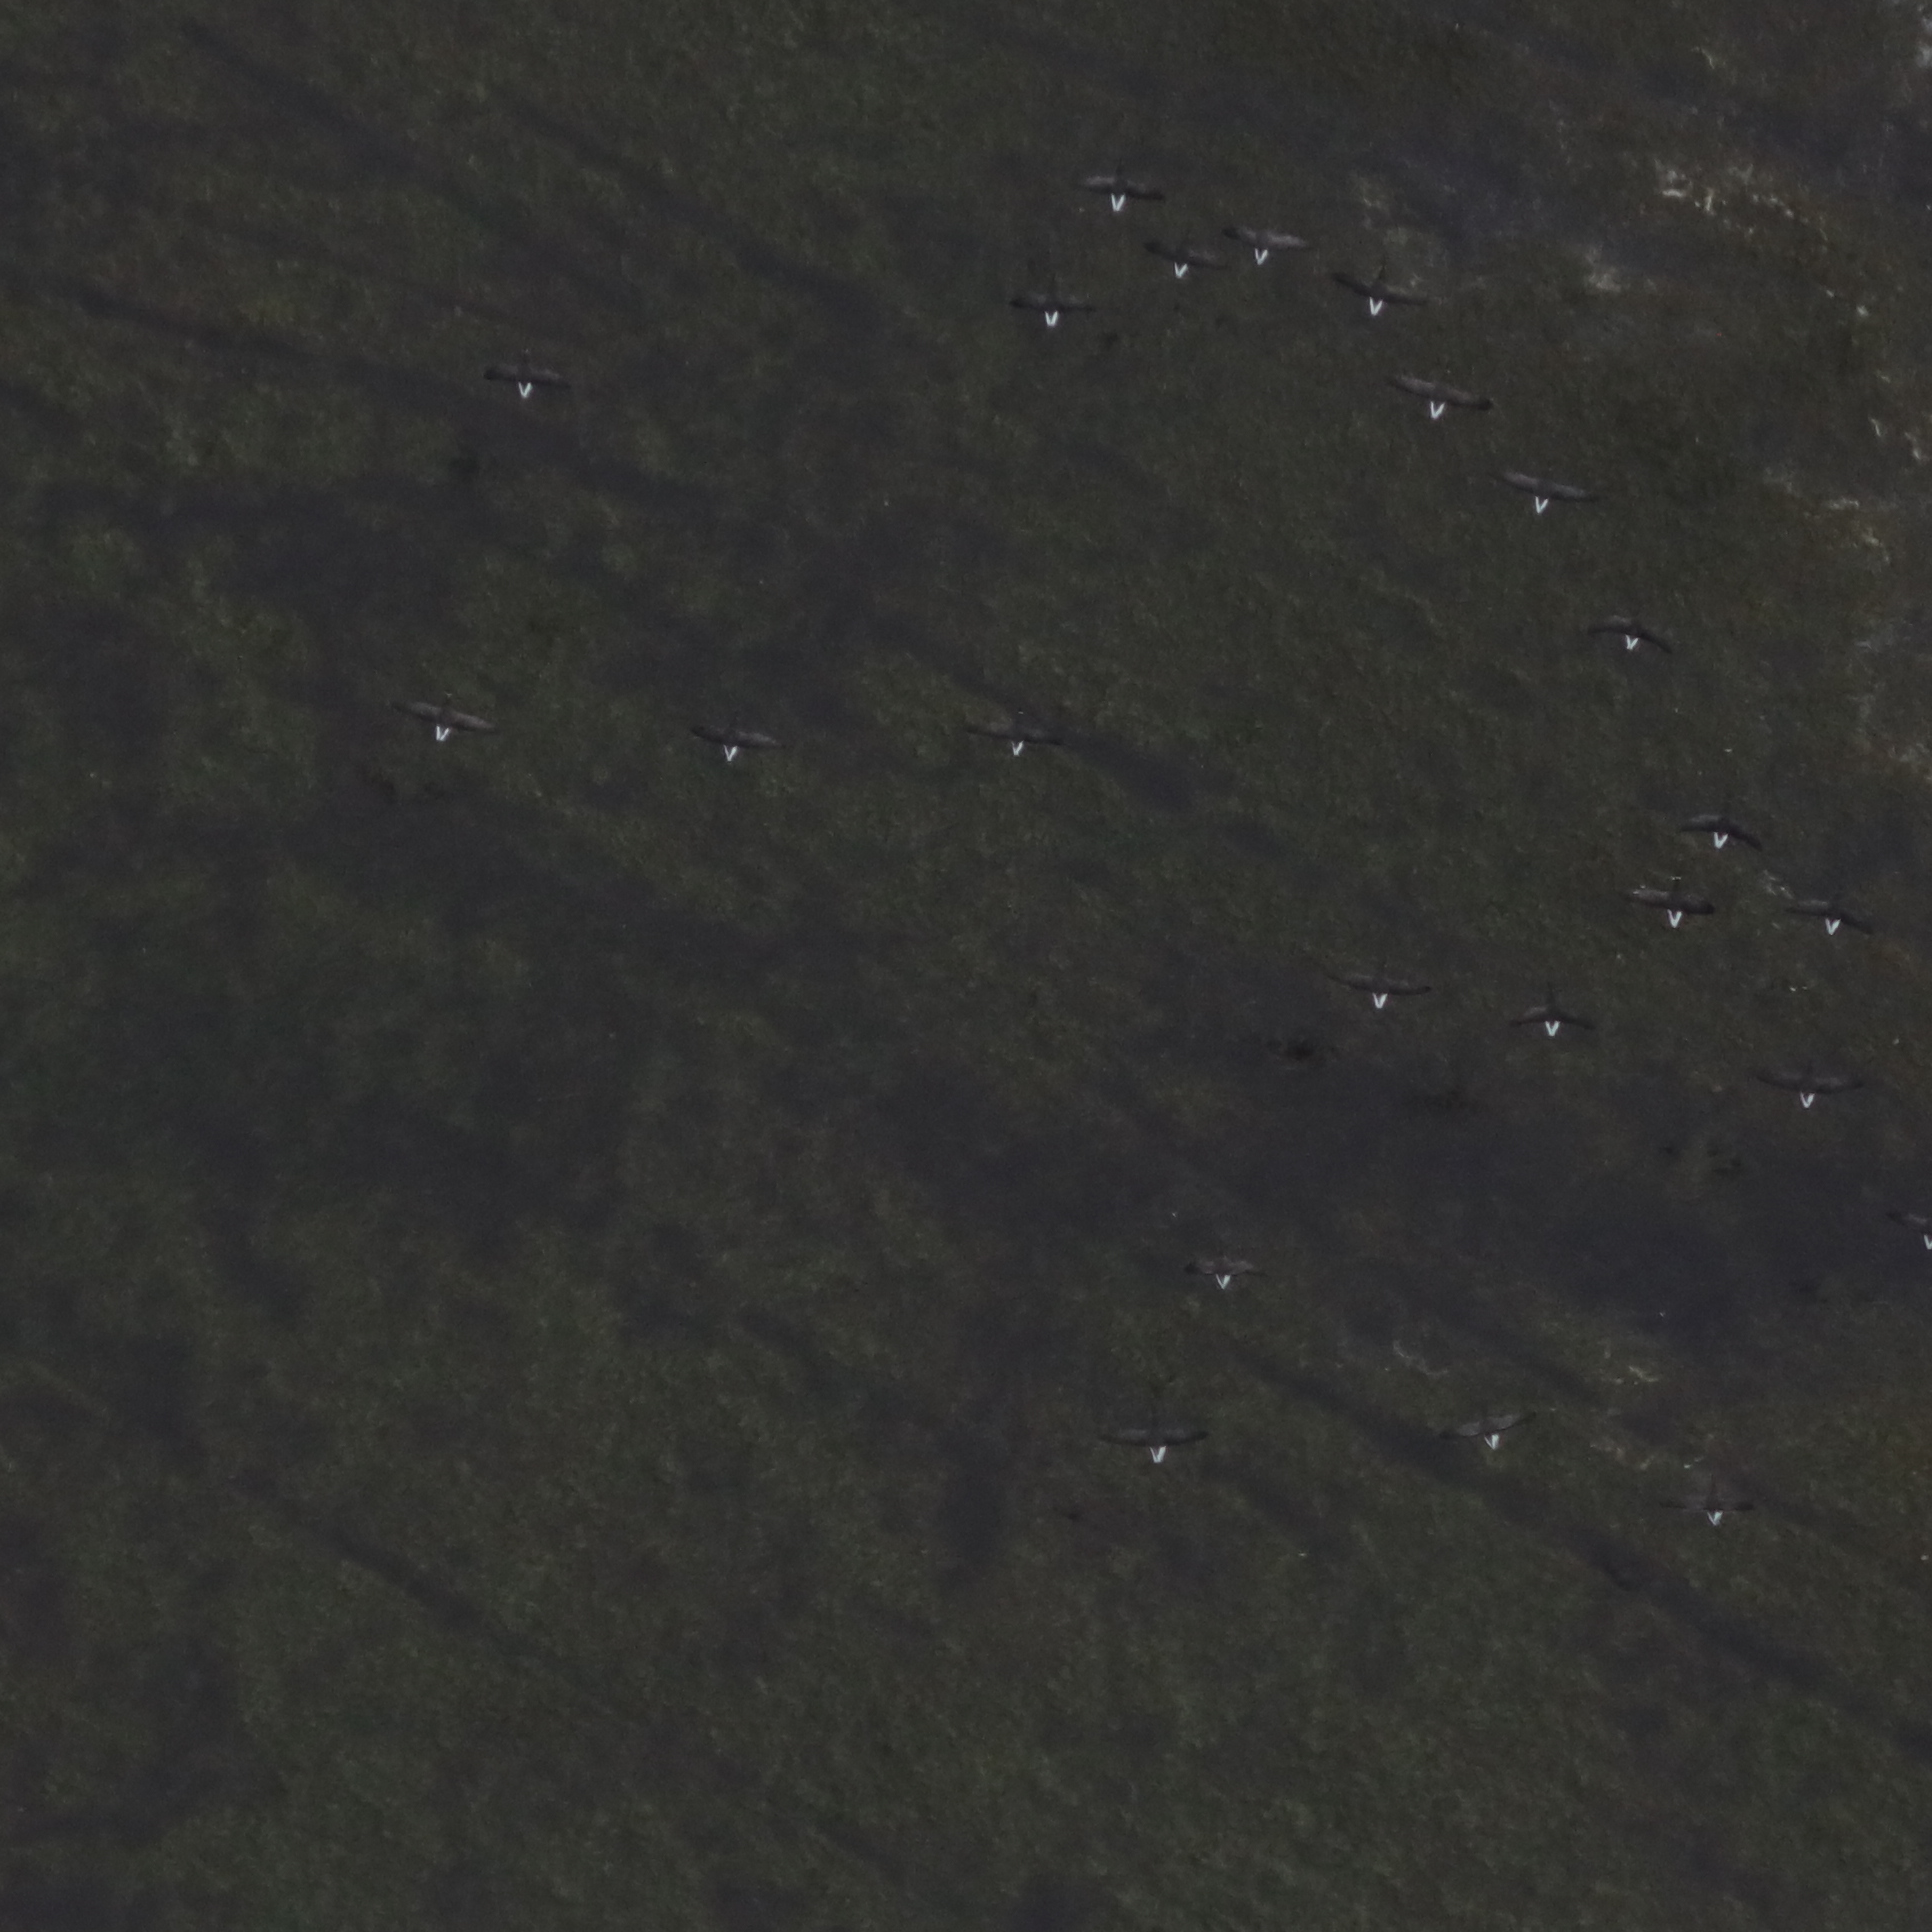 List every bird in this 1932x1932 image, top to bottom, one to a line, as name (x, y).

brant (1119, 190)
brant (1266, 240)
brant (1184, 259)
brant (1374, 284)
brant (1048, 310)
brant (521, 371)
brant (1439, 394)
brant (1542, 490)
brant (1632, 634)
brant (446, 718)
brant (1019, 732)
brant (731, 733)
brant (1722, 827)
brant (1674, 898)
brant (1830, 910)
brant (1380, 982)
brant (1548, 1022)
brant (1803, 1081)
brant (1928, 1224)
brant (1222, 1272)
brant (1489, 1429)
brant (1158, 1441)
brant (1715, 1504)